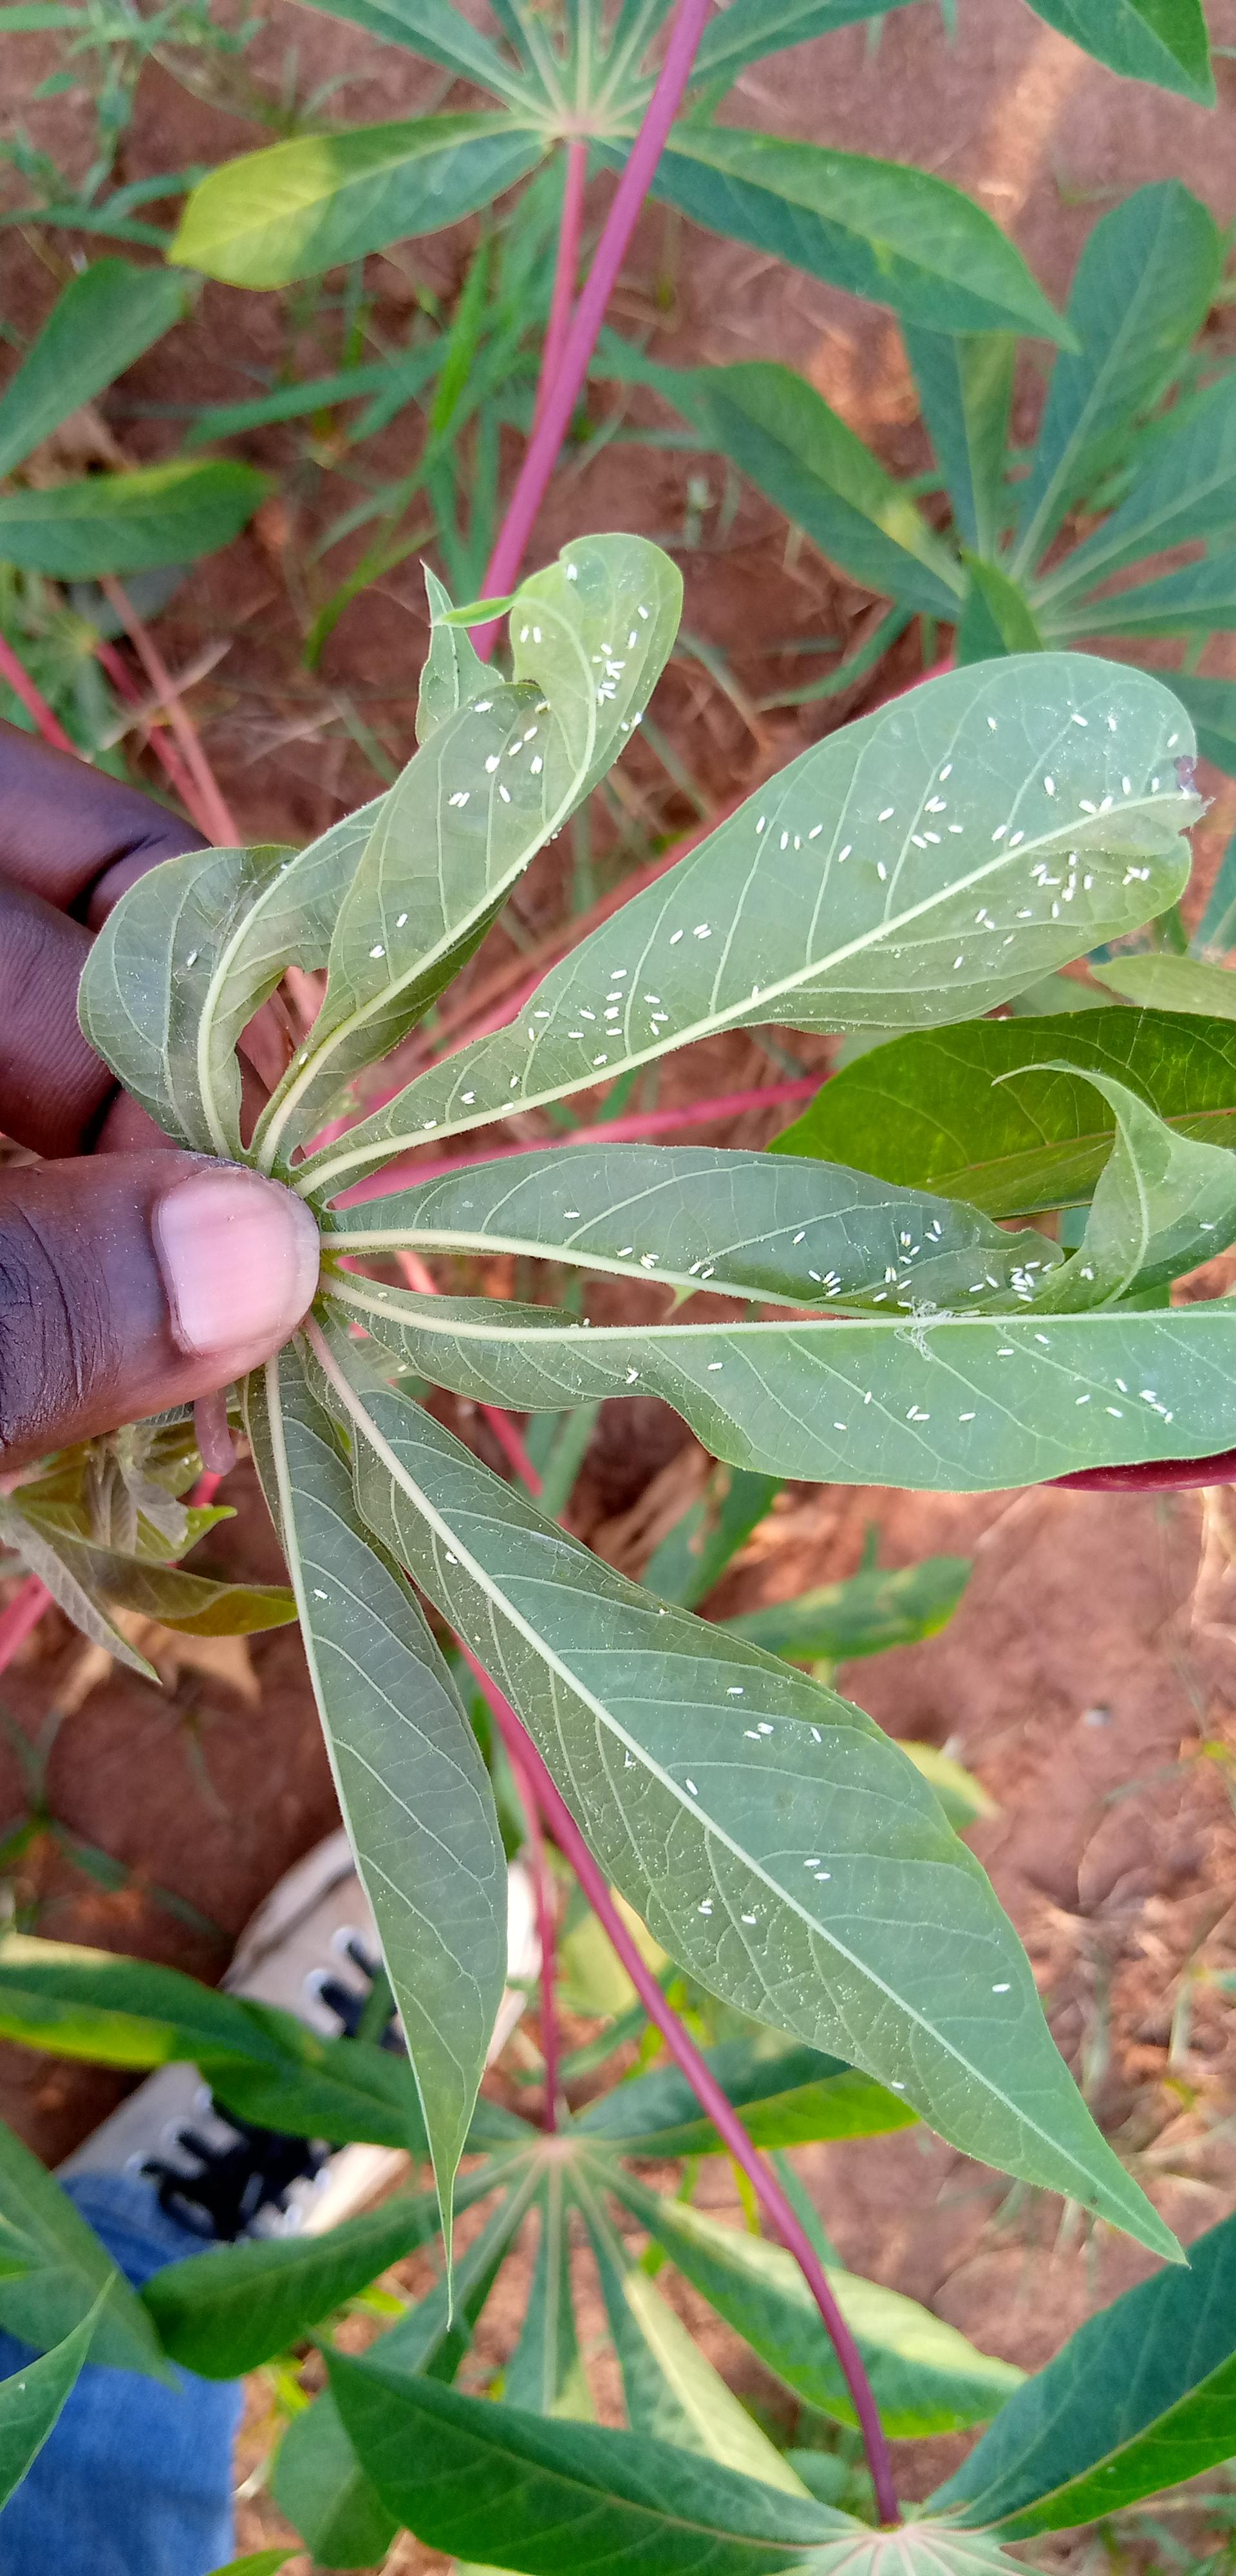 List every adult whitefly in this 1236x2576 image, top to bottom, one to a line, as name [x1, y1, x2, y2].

whitefly [566, 562, 581, 584]
whitefly [635, 603, 651, 621]
whitefly [516, 622, 529, 645]
whitefly [531, 623, 545, 646]
whitefly [626, 628, 642, 650]
whitefly [597, 641, 617, 656]
whitefly [590, 652, 604, 665]
whitefly [601, 659, 628, 676]
whitefly [599, 678, 619, 690]
whitefly [598, 681, 619, 691]
whitefly [595, 688, 605, 710]
whitefly [603, 690, 618, 701]
whitefly [531, 696, 554, 717]
whitefly [471, 699, 496, 715]
whitefly [1069, 710, 1092, 729]
whitefly [630, 710, 644, 729]
whitefly [1106, 713, 1121, 736]
whitefly [984, 715, 1000, 737]
whitefly [619, 721, 632, 734]
whitefly [523, 725, 541, 741]
whitefly [1165, 731, 1181, 748]
whitefly [507, 740, 527, 755]
whitefly [482, 753, 500, 777]
whitefly [529, 753, 545, 777]
whitefly [939, 762, 953, 785]
whitefly [1042, 773, 1060, 798]
whitefly [1120, 773, 1137, 798]
whitefly [1149, 775, 1165, 795]
whitefly [1178, 781, 1192, 805]
whitefly [497, 784, 512, 806]
whitefly [447, 789, 472, 810]
whitefly [922, 792, 950, 814]
whitefly [1098, 793, 1114, 815]
whitefly [1074, 798, 1098, 814]
whitefly [876, 802, 894, 822]
whitefly [753, 813, 766, 838]
whitefly [805, 820, 825, 840]
whitefly [988, 821, 1009, 844]
whitefly [945, 822, 967, 836]
whitefly [1008, 826, 1025, 848]
whitefly [922, 826, 944, 847]
whitefly [778, 828, 791, 852]
whitefly [792, 831, 803, 854]
whitefly [908, 832, 926, 851]
whitefly [834, 842, 855, 866]
whitefly [1066, 851, 1080, 867]
whitefly [874, 858, 890, 883]
whitefly [277, 862, 291, 873]
whitefly [1027, 862, 1046, 877]
whitefly [1125, 864, 1141, 880]
whitefly [1140, 865, 1155, 884]
whitefly [1082, 871, 1094, 891]
whitefly [1065, 871, 1081, 887]
whitefly [1120, 873, 1134, 887]
whitefly [1044, 874, 1062, 889]
whitefly [1060, 886, 1076, 904]
whitefly [1048, 900, 1062, 922]
whitefly [972, 905, 987, 924]
whitefly [1013, 908, 1034, 920]
whitefly [394, 912, 410, 931]
whitefly [982, 918, 998, 932]
whitefly [692, 918, 715, 941]
whitefly [667, 927, 688, 947]
whitefly [999, 931, 1016, 948]
whitefly [368, 943, 389, 963]
whitefly [185, 950, 203, 969]
whitefly [951, 953, 964, 972]
whitefly [608, 967, 628, 981]
whitefly [749, 983, 760, 1004]
whitefly [604, 989, 627, 1004]
whitefly [642, 993, 664, 1006]
whitefly [603, 1004, 620, 1019]
whitefly [577, 1007, 601, 1023]
whitefly [531, 1009, 554, 1021]
whitefly [649, 1010, 671, 1023]
whitefly [646, 1019, 663, 1040]
whitefly [527, 1024, 538, 1044]
whitefly [604, 1024, 628, 1039]
whitefly [565, 1030, 585, 1040]
whitefly [297, 1050, 312, 1068]
whitefly [590, 1051, 611, 1067]
whitefly [507, 1072, 521, 1093]
whitefly [459, 1089, 480, 1107]
whitefly [500, 1101, 518, 1113]
whitefly [421, 1118, 439, 1131]
whitefly [560, 1207, 584, 1222]
whitefly [929, 1217, 947, 1235]
whitefly [1197, 1220, 1219, 1233]
whitefly [791, 1227, 808, 1247]
whitefly [924, 1228, 941, 1244]
whitefly [898, 1230, 912, 1247]
whitefly [615, 1244, 633, 1259]
whitefly [638, 1251, 662, 1271]
whitefly [898, 1254, 913, 1265]
whitefly [688, 1256, 702, 1276]
whitefly [1023, 1260, 1044, 1272]
whitefly [702, 1264, 717, 1283]
whitefly [1078, 1264, 1098, 1283]
whitefly [884, 1265, 891, 1285]
whitefly [888, 1265, 899, 1284]
whitefly [1007, 1265, 1026, 1274]
whitefly [806, 1267, 821, 1284]
whitefly [822, 1267, 846, 1287]
whitefly [1024, 1271, 1038, 1289]
whitefly [1008, 1272, 1027, 1287]
whitefly [986, 1276, 1000, 1290]
whitefly [895, 1278, 915, 1293]
whitefly [968, 1280, 985, 1296]
whitefly [1010, 1283, 1028, 1293]
whitefly [823, 1287, 844, 1298]
whitefly [375, 1289, 389, 1302]
whitefly [871, 1291, 888, 1305]
whitefly [1016, 1293, 1035, 1305]
whitefly [895, 1299, 916, 1312]
whitefly [581, 1316, 591, 1326]
whitefly [568, 1320, 581, 1332]
whitefly [1032, 1331, 1051, 1347]
whitefly [993, 1346, 1018, 1359]
whitefly [705, 1360, 724, 1372]
whitefly [395, 1362, 409, 1376]
whitefly [623, 1365, 642, 1387]
whitefly [1113, 1376, 1130, 1394]
whitefly [1136, 1386, 1160, 1403]
whitefly [859, 1387, 874, 1406]
whitefly [1073, 1392, 1091, 1406]
whitefly [1149, 1402, 1167, 1414]
whitefly [903, 1403, 932, 1425]
whitefly [1103, 1403, 1126, 1421]
whitefly [957, 1410, 977, 1424]
whitefly [1162, 1410, 1179, 1427]
whitefly [830, 1419, 850, 1434]
whitefly [439, 1549, 458, 1566]
whitefly [310, 1586, 332, 1603]
whitefly [657, 1604, 671, 1620]
whitefly [473, 1633, 483, 1644]
whitefly [726, 1686, 745, 1700]
whitefly [755, 1719, 777, 1736]
whitefly [808, 1724, 825, 1746]
whitefly [742, 1729, 760, 1741]
whitefly [622, 1750, 637, 1772]
whitefly [684, 1776, 700, 1798]
whitefly [800, 1855, 823, 1870]
whitefly [814, 1871, 832, 1884]
whitefly [697, 1895, 718, 1909]
whitefly [695, 1905, 715, 1917]
whitefly [736, 1909, 761, 1927]
whitefly [988, 1979, 1014, 1996]
whitefly [888, 2077, 908, 2093]